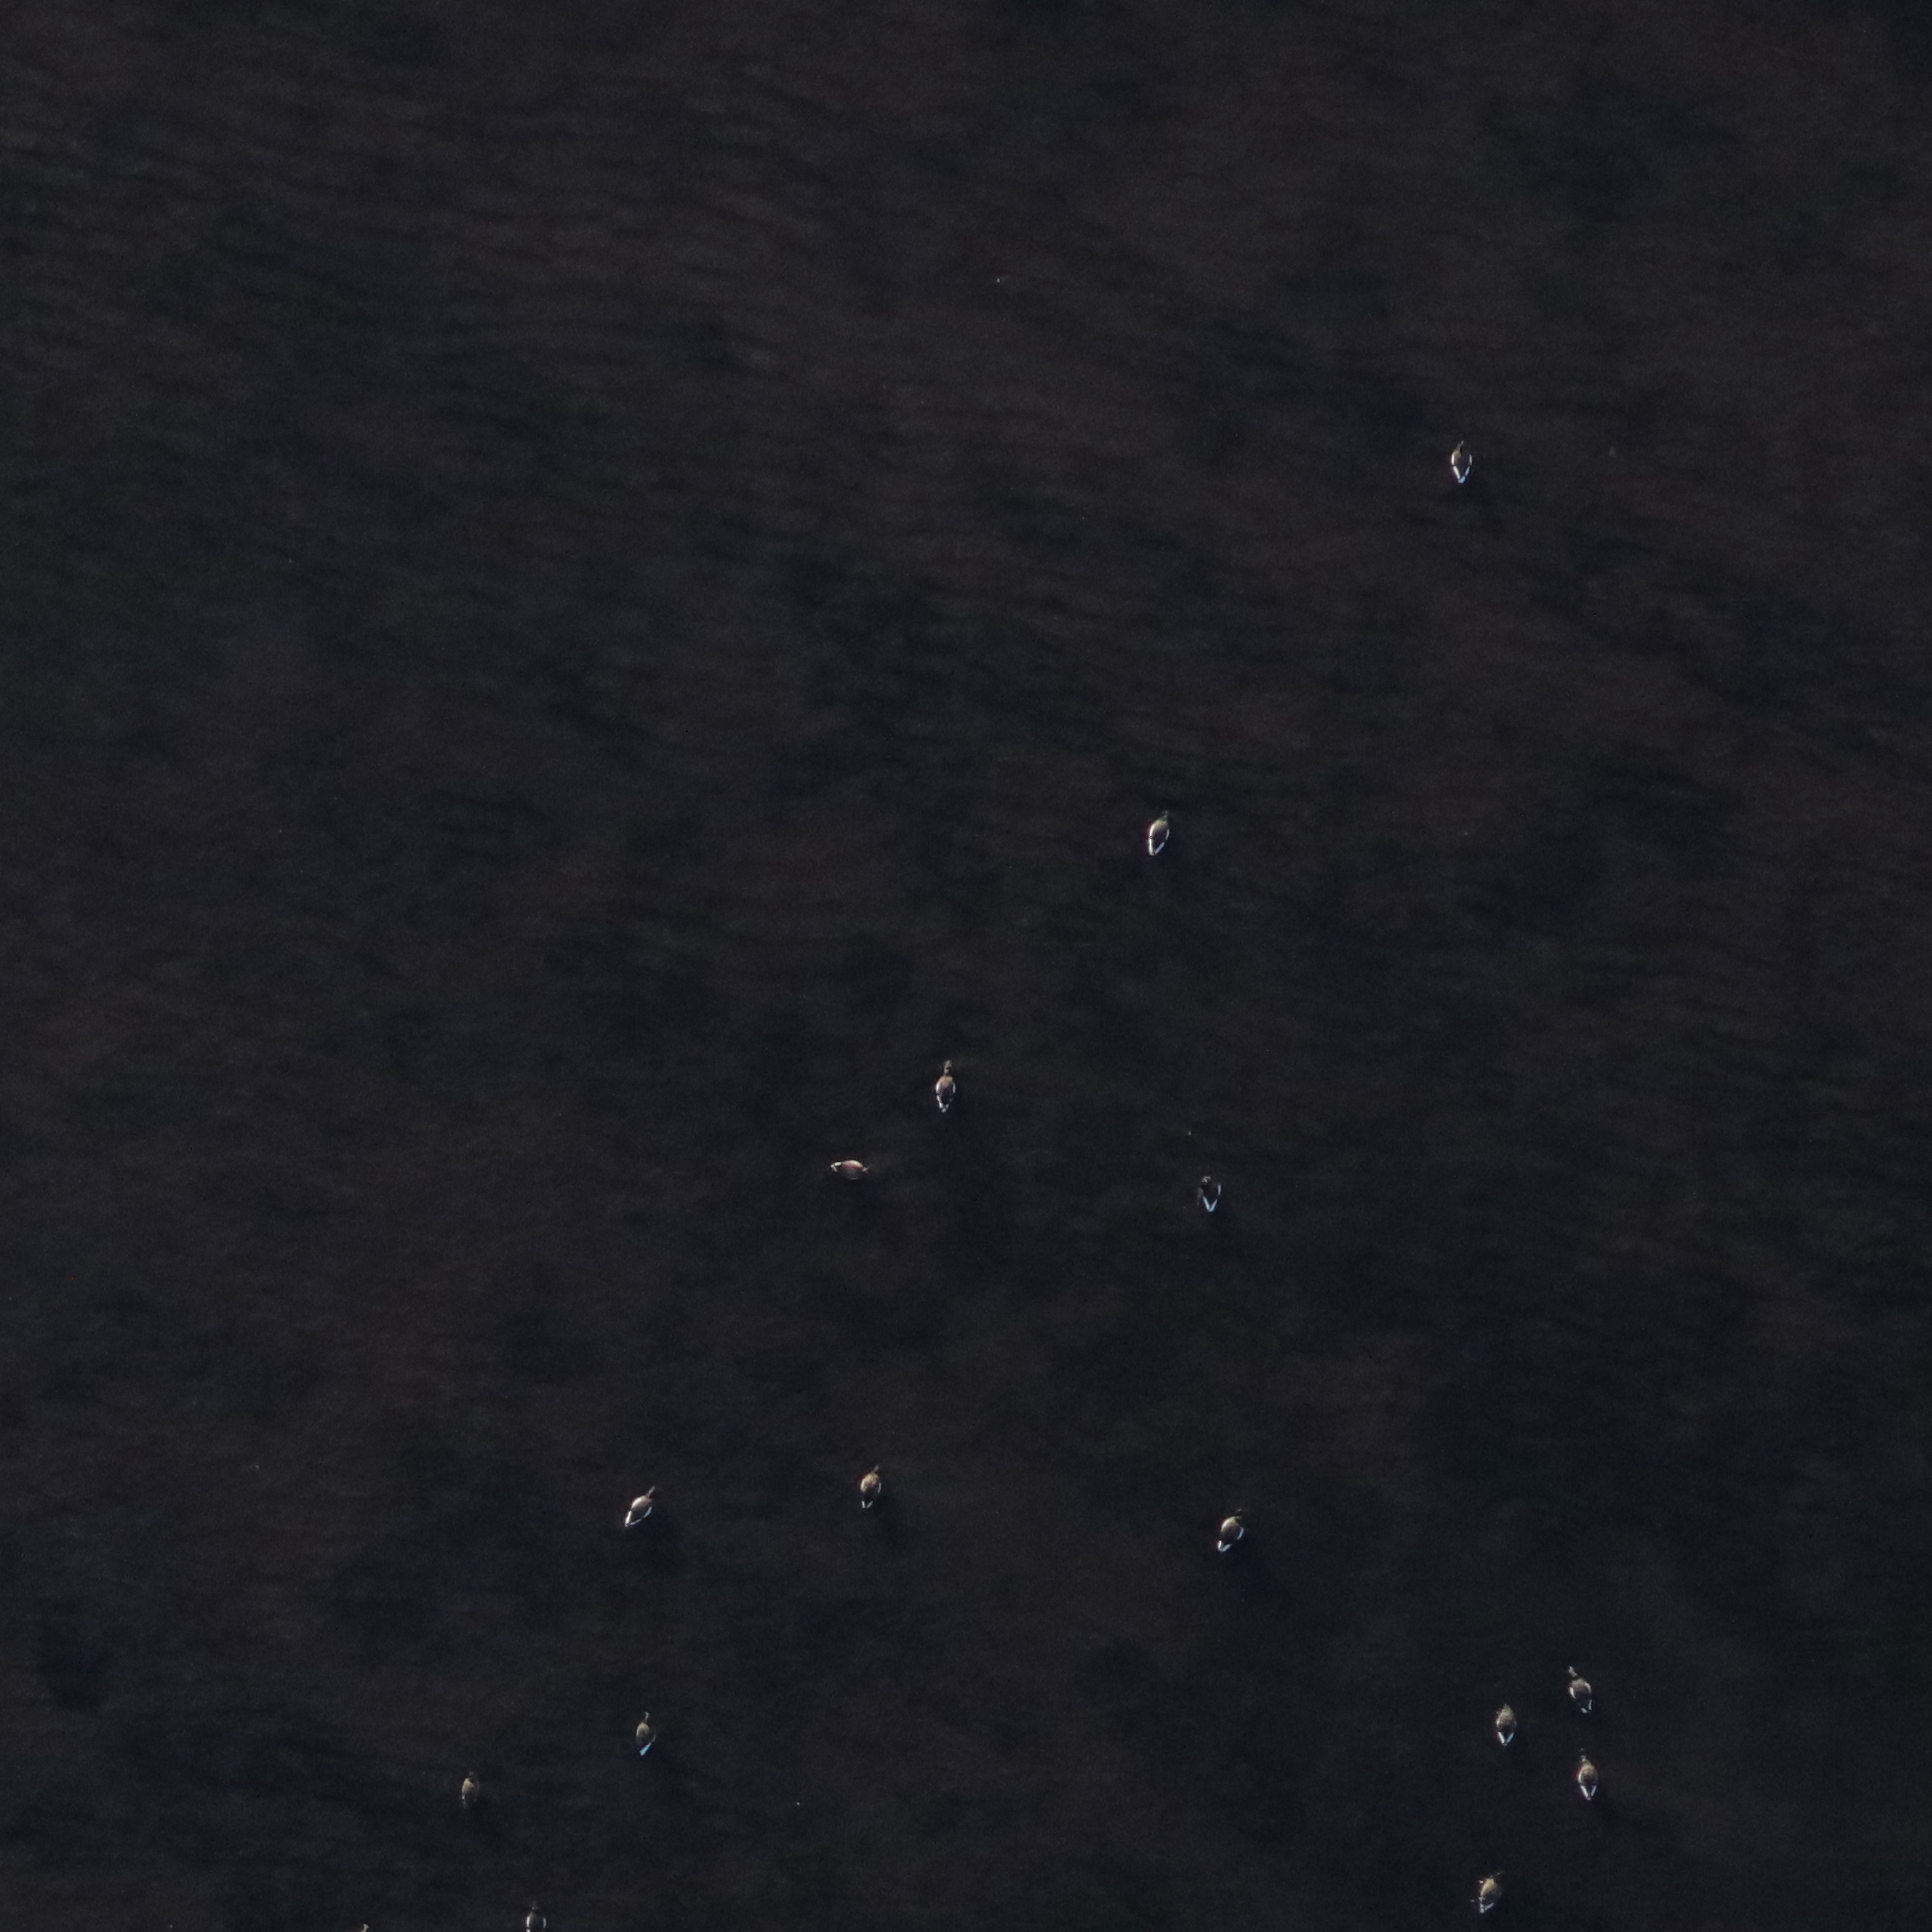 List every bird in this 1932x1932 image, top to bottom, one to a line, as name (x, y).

brant (1459, 461)
brant (1158, 833)
brant (946, 1085)
brant (850, 1168)
brant (1207, 1190)
brant (870, 1485)
brant (641, 1508)
brant (1231, 1530)
brant (1578, 1687)
brant (1504, 1721)
brant (646, 1732)
brant (1586, 1774)
brant (471, 1789)
brant (1487, 1891)
brant (538, 1924)